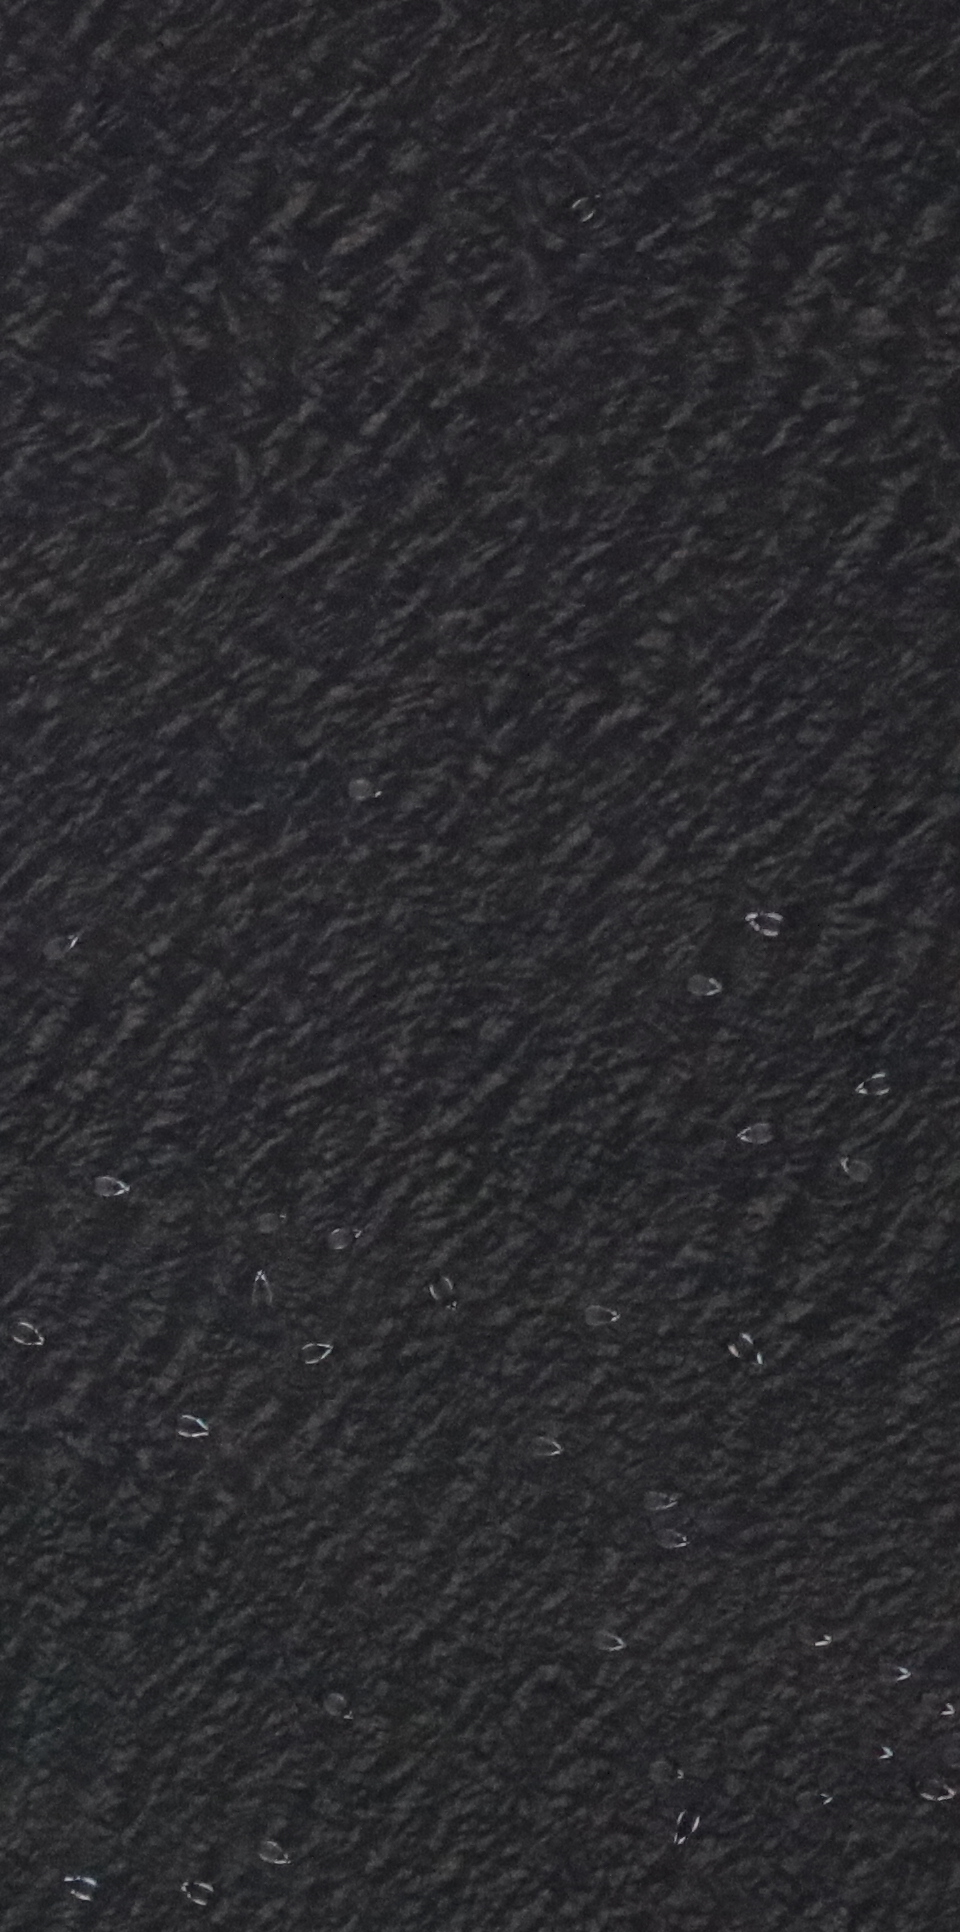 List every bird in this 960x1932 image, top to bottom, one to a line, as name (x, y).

brant (584, 209)
brant (359, 789)
brant (768, 925)
brant (58, 945)
brant (700, 985)
brant (876, 1085)
brant (758, 1132)
brant (858, 1173)
brant (109, 1185)
brant (269, 1223)
brant (342, 1238)
brant (442, 1290)
brant (262, 1291)
brant (598, 1317)
brant (26, 1333)
brant (746, 1349)
brant (313, 1353)
brant (190, 1426)
brant (545, 1443)
brant (659, 1500)
brant (668, 1537)
brant (605, 1635)
brant (811, 1636)
brant (889, 1669)
brant (337, 1703)
brant (934, 1707)
brant (873, 1751)
brant (662, 1773)
brant (927, 1788)
brant (811, 1802)
brant (688, 1825)
brant (272, 1851)
brant (83, 1887)
brant (201, 1891)